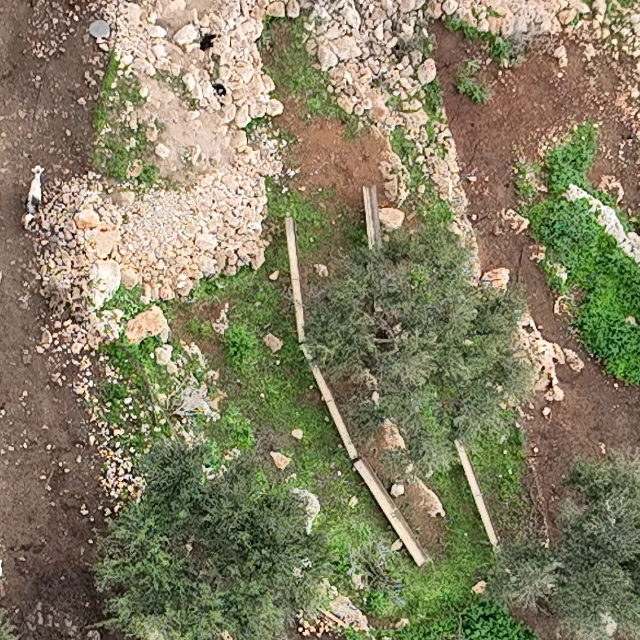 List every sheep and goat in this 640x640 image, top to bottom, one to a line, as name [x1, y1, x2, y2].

goat [28, 165, 43, 214]